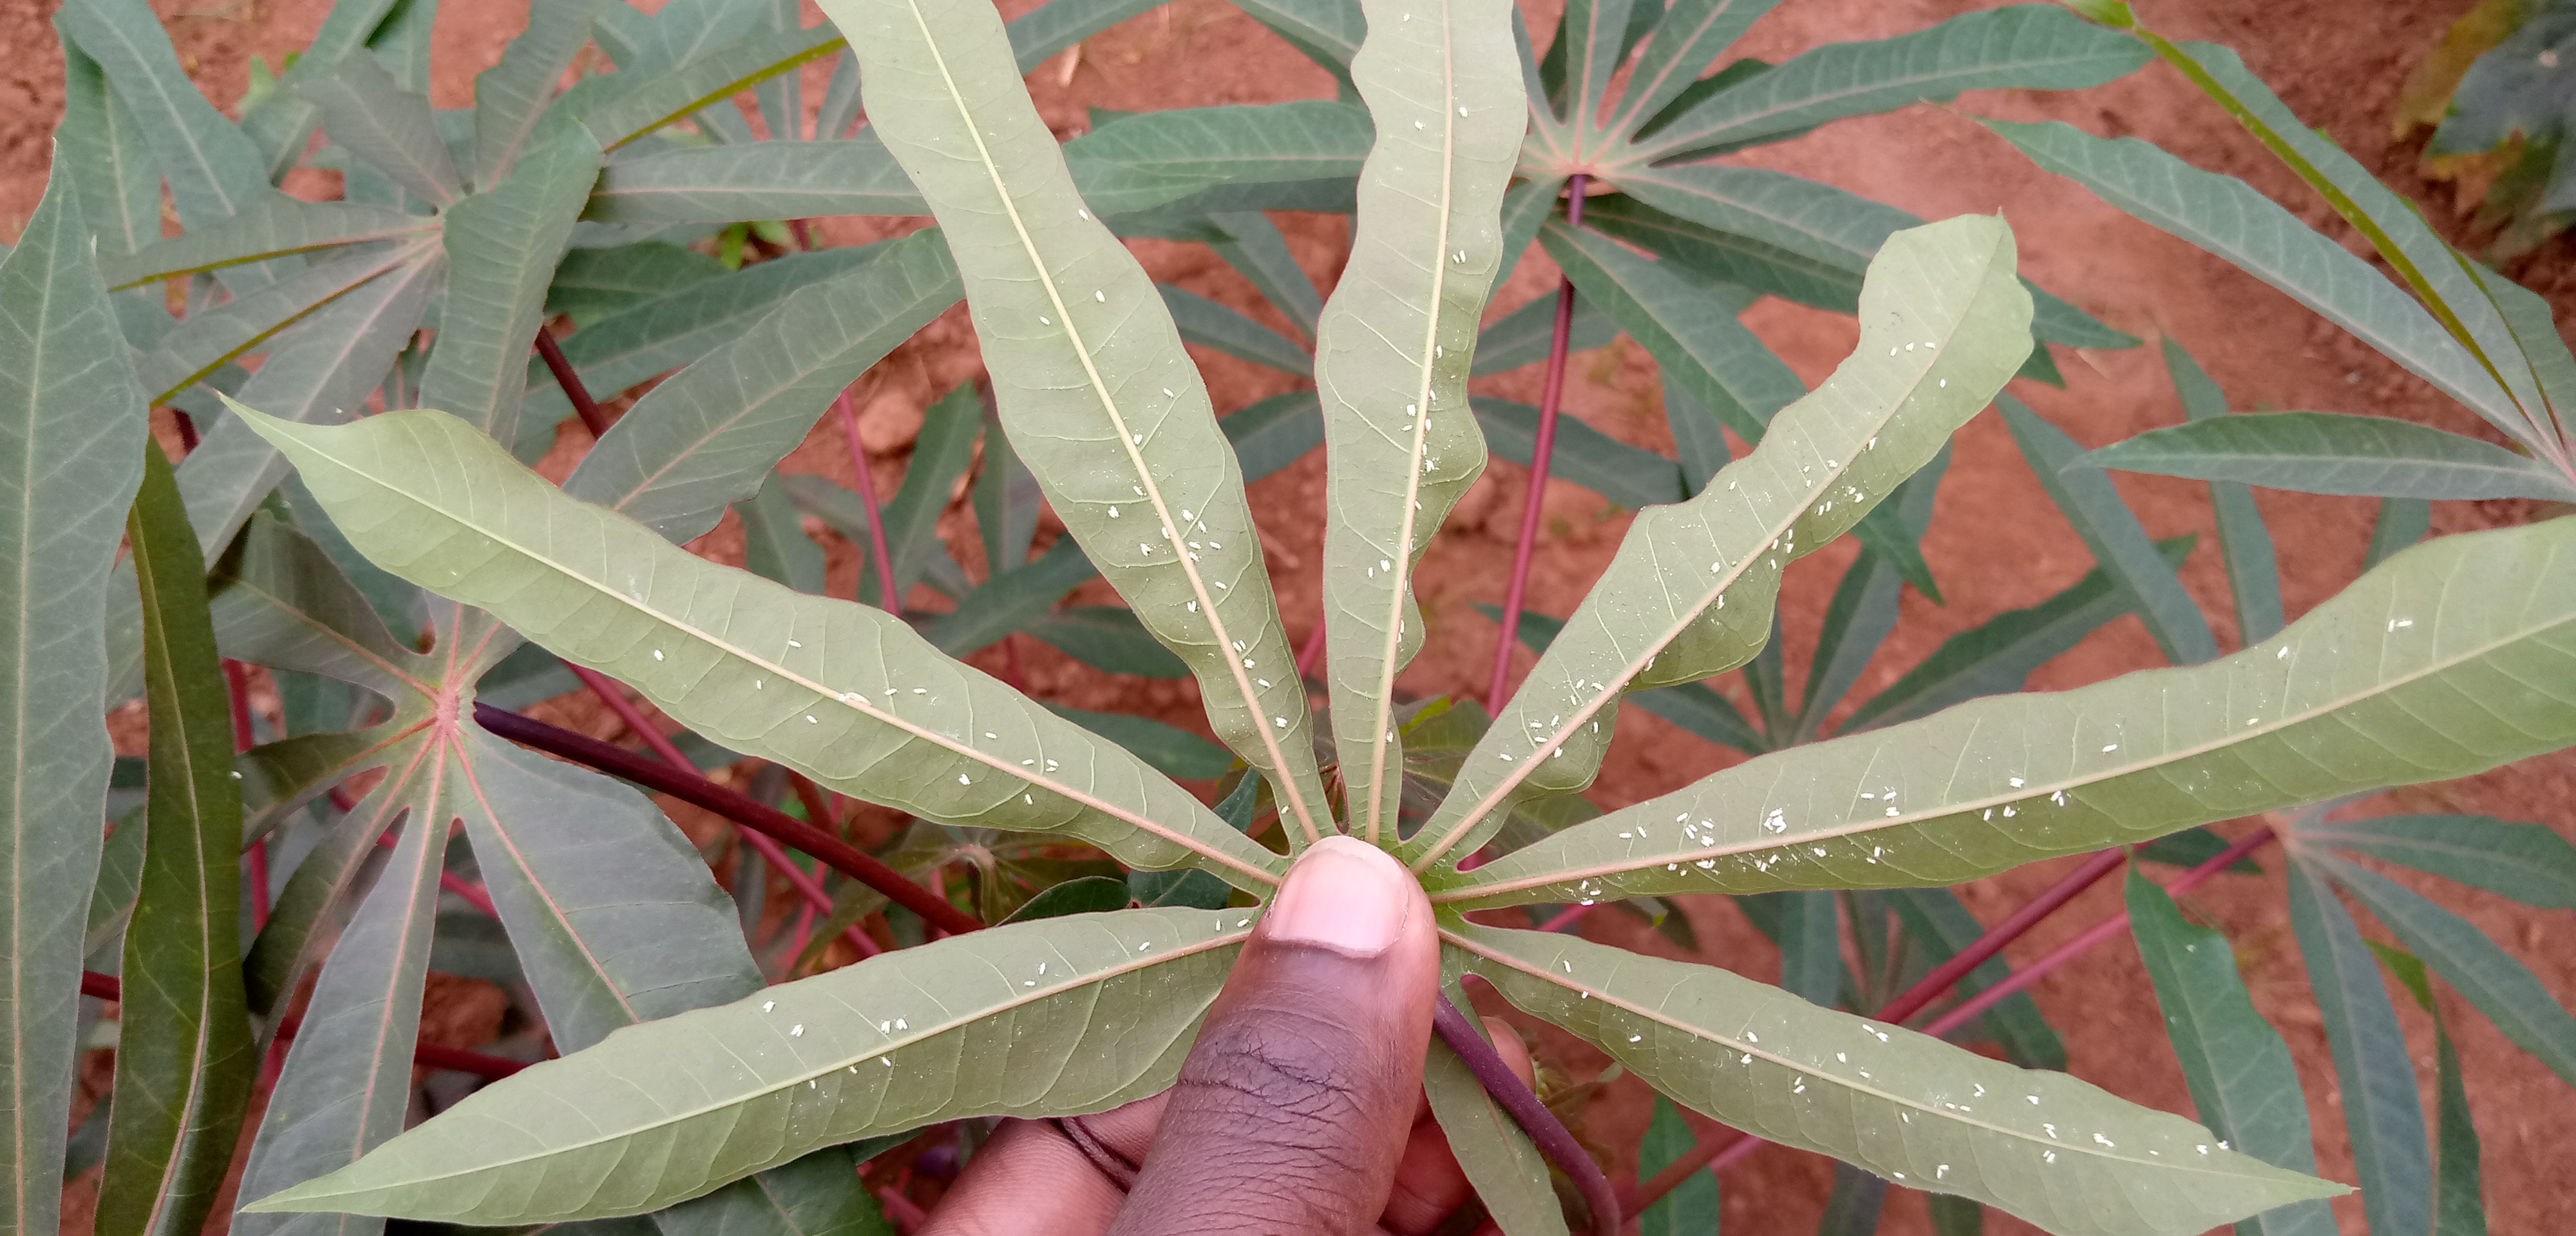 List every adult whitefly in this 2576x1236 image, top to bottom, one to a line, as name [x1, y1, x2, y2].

whitefly [1401, 11, 1412, 24]
whitefly [1463, 105, 1470, 119]
whitefly [1458, 106, 1465, 119]
whitefly [1413, 119, 1427, 133]
whitefly [1077, 207, 1090, 223]
whitefly [1459, 248, 1468, 265]
whitefly [1452, 253, 1460, 265]
whitefly [1097, 289, 1107, 304]
whitefly [1095, 291, 1102, 303]
whitefly [1038, 315, 1052, 327]
whitefly [1923, 341, 1937, 351]
whitefly [1909, 341, 1915, 353]
whitefly [1905, 342, 1909, 352]
whitefly [1435, 344, 1444, 360]
whitefly [1888, 346, 1899, 358]
whitefly [1938, 377, 1947, 390]
whitefly [1162, 386, 1176, 400]
whitefly [1429, 388, 1437, 403]
whitefly [1405, 402, 1411, 418]
whitefly [1411, 403, 1417, 418]
whitefly [1424, 417, 1434, 433]
whitefly [1400, 424, 1415, 432]
whitefly [1132, 433, 1139, 444]
whitefly [1137, 433, 1144, 445]
whitefly [1868, 436, 1877, 453]
whitefly [1421, 442, 1428, 456]
whitefly [1425, 459, 1430, 474]
whitefly [1826, 459, 1837, 464]
whitefly [1430, 460, 1437, 472]
whitefly [1828, 463, 1840, 469]
whitefly [1802, 464, 1812, 474]
whitefly [1727, 478, 1737, 492]
whitefly [1804, 479, 1814, 489]
whitefly [1132, 484, 1146, 498]
whitefly [1847, 486, 1857, 496]
whitefly [1852, 491, 1866, 505]
whitefly [1824, 498, 1833, 513]
whitefly [1414, 500, 1424, 512]
whitefly [1817, 503, 1825, 518]
whitefly [1109, 505, 1121, 519]
whitefly [1107, 509, 1116, 520]
whitefly [1182, 509, 1195, 521]
whitefly [1181, 512, 1191, 523]
whitefly [1197, 520, 1209, 534]
whitefly [1160, 526, 1171, 541]
whitefly [1786, 527, 1795, 541]
whitefly [1770, 538, 1780, 551]
whitefly [1188, 540, 1203, 550]
whitefly [1208, 540, 1223, 551]
whitefly [1785, 540, 1796, 556]
whitefly [1139, 542, 1153, 554]
whitefly [1141, 547, 1149, 557]
whitefly [1187, 550, 1200, 563]
whitefly [1768, 557, 1779, 572]
whitefly [1385, 558, 1392, 572]
whitefly [1380, 559, 1388, 573]
whitefly [1710, 561, 1720, 571]
whitefly [1367, 565, 1374, 579]
whitefly [1712, 565, 1721, 574]
whitefly [1213, 580, 1229, 591]
whitefly [1716, 592, 1723, 606]
whitefly [1191, 599, 1198, 614]
whitefly [1186, 600, 1191, 614]
whitefly [1716, 601, 1725, 610]
whitefly [1399, 616, 1406, 634]
whitefly [2385, 618, 2397, 634]
whitefly [2396, 619, 2415, 628]
whitefly [1239, 639, 1248, 650]
whitefly [787, 639, 804, 650]
whitefly [1231, 640, 1242, 653]
whitefly [2276, 644, 2291, 661]
whitefly [656, 650, 665, 661]
whitefly [653, 651, 663, 662]
whitefly [1646, 655, 1657, 666]
whitefly [1244, 658, 1256, 666]
whitefly [1643, 663, 1654, 673]
whitefly [1242, 664, 1254, 669]
whitefly [1256, 677, 1273, 689]
whitefly [1574, 677, 1586, 691]
whitefly [755, 679, 764, 691]
whitefly [1591, 681, 1606, 693]
whitefly [883, 686, 898, 697]
whitefly [912, 686, 930, 696]
whitefly [1569, 693, 1579, 707]
whitefly [805, 713, 819, 726]
whitefly [1549, 713, 1560, 729]
whitefly [1274, 716, 1288, 724]
whitefly [2244, 716, 2262, 727]
whitefly [1591, 720, 1600, 736]
whitefly [1528, 720, 1544, 731]
whitefly [1275, 722, 1287, 729]
whitefly [984, 729, 998, 742]
whitefly [1388, 730, 1395, 738]
whitefly [1386, 734, 1394, 745]
whitefly [1533, 735, 1549, 744]
whitefly [2100, 742, 2120, 754]
whitefly [1553, 746, 1560, 760]
whitefly [1558, 747, 1563, 758]
whitefly [1498, 752, 1515, 763]
whitefly [1020, 755, 1036, 767]
whitefly [1045, 756, 1061, 767]
whitefly [228, 765, 245, 783]
whitefly [1043, 766, 1057, 774]
whitefly [960, 772, 973, 786]
whitefly [2009, 776, 2025, 785]
whitefly [958, 776, 967, 786]
whitefly [2009, 782, 2022, 789]
whitefly [1881, 789, 1900, 801]
whitefly [2049, 790, 2062, 803]
whitefly [1859, 791, 1876, 801]
whitefly [1023, 792, 1036, 807]
whitefly [2057, 796, 2066, 809]
whitefly [1280, 803, 1293, 816]
whitefly [2002, 805, 2011, 818]
whitefly [1885, 806, 1898, 811]
whitefly [1768, 807, 1784, 818]
whitefly [1981, 807, 1993, 823]
whitefly [2009, 809, 2017, 818]
whitefly [1675, 811, 1689, 824]
whitefly [1885, 811, 1901, 818]
whitefly [1772, 815, 1785, 821]
whitefly [1761, 816, 1774, 832]
whitefly [1700, 818, 1716, 830]
whitefly [1771, 821, 1786, 827]
whitefly [1687, 823, 1699, 834]
whitefly [1775, 823, 1788, 836]
whitefly [1636, 825, 1648, 840]
whitefly [1684, 827, 1696, 841]
whitefly [1617, 831, 1633, 840]
whitefly [1700, 834, 1716, 846]
whitefly [1700, 839, 1710, 848]
whitefly [1873, 844, 1882, 858]
whitefly [1812, 847, 1825, 859]
whitefly [1820, 848, 1828, 857]
whitefly [1768, 854, 1781, 866]
whitefly [1864, 856, 1877, 866]
whitefly [1753, 857, 1763, 869]
whitefly [1709, 859, 1717, 870]
whitefly [1695, 859, 1710, 866]
whitefly [1667, 861, 1674, 872]
whitefly [1759, 861, 1768, 873]
whitefly [1672, 863, 1680, 871]
whitefly [1678, 868, 1688, 877]
whitefly [1580, 879, 1588, 892]
whitefly [1589, 889, 1603, 897]
whitefly [1579, 898, 1595, 907]
whitefly [1233, 915, 1253, 928]
whitefly [1213, 917, 1223, 934]
whitefly [1137, 939, 1152, 953]
whitefly [1562, 958, 1573, 975]
whitefly [1038, 960, 1047, 977]
whitefly [1023, 979, 1037, 988]
whitefly [1580, 989, 1589, 1000]
whitefly [761, 1000, 773, 1009]
whitefly [765, 1001, 775, 1014]
whitefly [900, 1018, 909, 1031]
whitefly [885, 1019, 891, 1035]
whitefly [895, 1019, 903, 1031]
whitefly [880, 1020, 887, 1032]
whitefly [790, 1022, 803, 1036]
whitefly [1860, 1023, 1875, 1035]
whitefly [795, 1026, 804, 1038]
whitefly [1745, 1027, 1759, 1047]
whitefly [1744, 1029, 1759, 1044]
whitefly [1875, 1031, 1891, 1044]
whitefly [1627, 1033, 1643, 1045]
whitefly [1840, 1051, 1848, 1064]
whitefly [1835, 1052, 1842, 1063]
whitefly [1739, 1053, 1752, 1063]
whitefly [880, 1056, 894, 1069]
whitefly [1743, 1058, 1753, 1067]
whitefly [848, 1065, 859, 1076]
whitefly [1857, 1071, 1871, 1080]
whitefly [1793, 1074, 1803, 1087]
whitefly [809, 1079, 819, 1091]
whitefly [1973, 1082, 1986, 1094]
whitefly [1792, 1084, 1806, 1096]
whitefly [1973, 1091, 1982, 1099]
whitefly [2025, 1094, 2042, 1107]
whitefly [1943, 1101, 1956, 1111]
whitefly [1959, 1103, 1972, 1114]
whitefly [1899, 1110, 1910, 1125]
whitefly [2041, 1122, 2056, 1131]
whitefly [2045, 1128, 2058, 1141]
whitefly [2091, 1132, 2103, 1137]
whitefly [2092, 1136, 2105, 1139]
whitefly [2093, 1138, 2105, 1144]
whitefly [2214, 1138, 2231, 1152]
whitefly [2104, 1139, 2117, 1148]
whitefly [2195, 1144, 2209, 1149]
whitefly [2219, 1145, 2231, 1152]
whitefly [2196, 1147, 2208, 1156]
whitefly [2041, 1149, 2052, 1159]
whitefly [2045, 1152, 2056, 1164]
whitefly [1937, 1163, 1950, 1171]
whitefly [1936, 1167, 1942, 1181]
whitefly [1892, 1169, 1906, 1181]